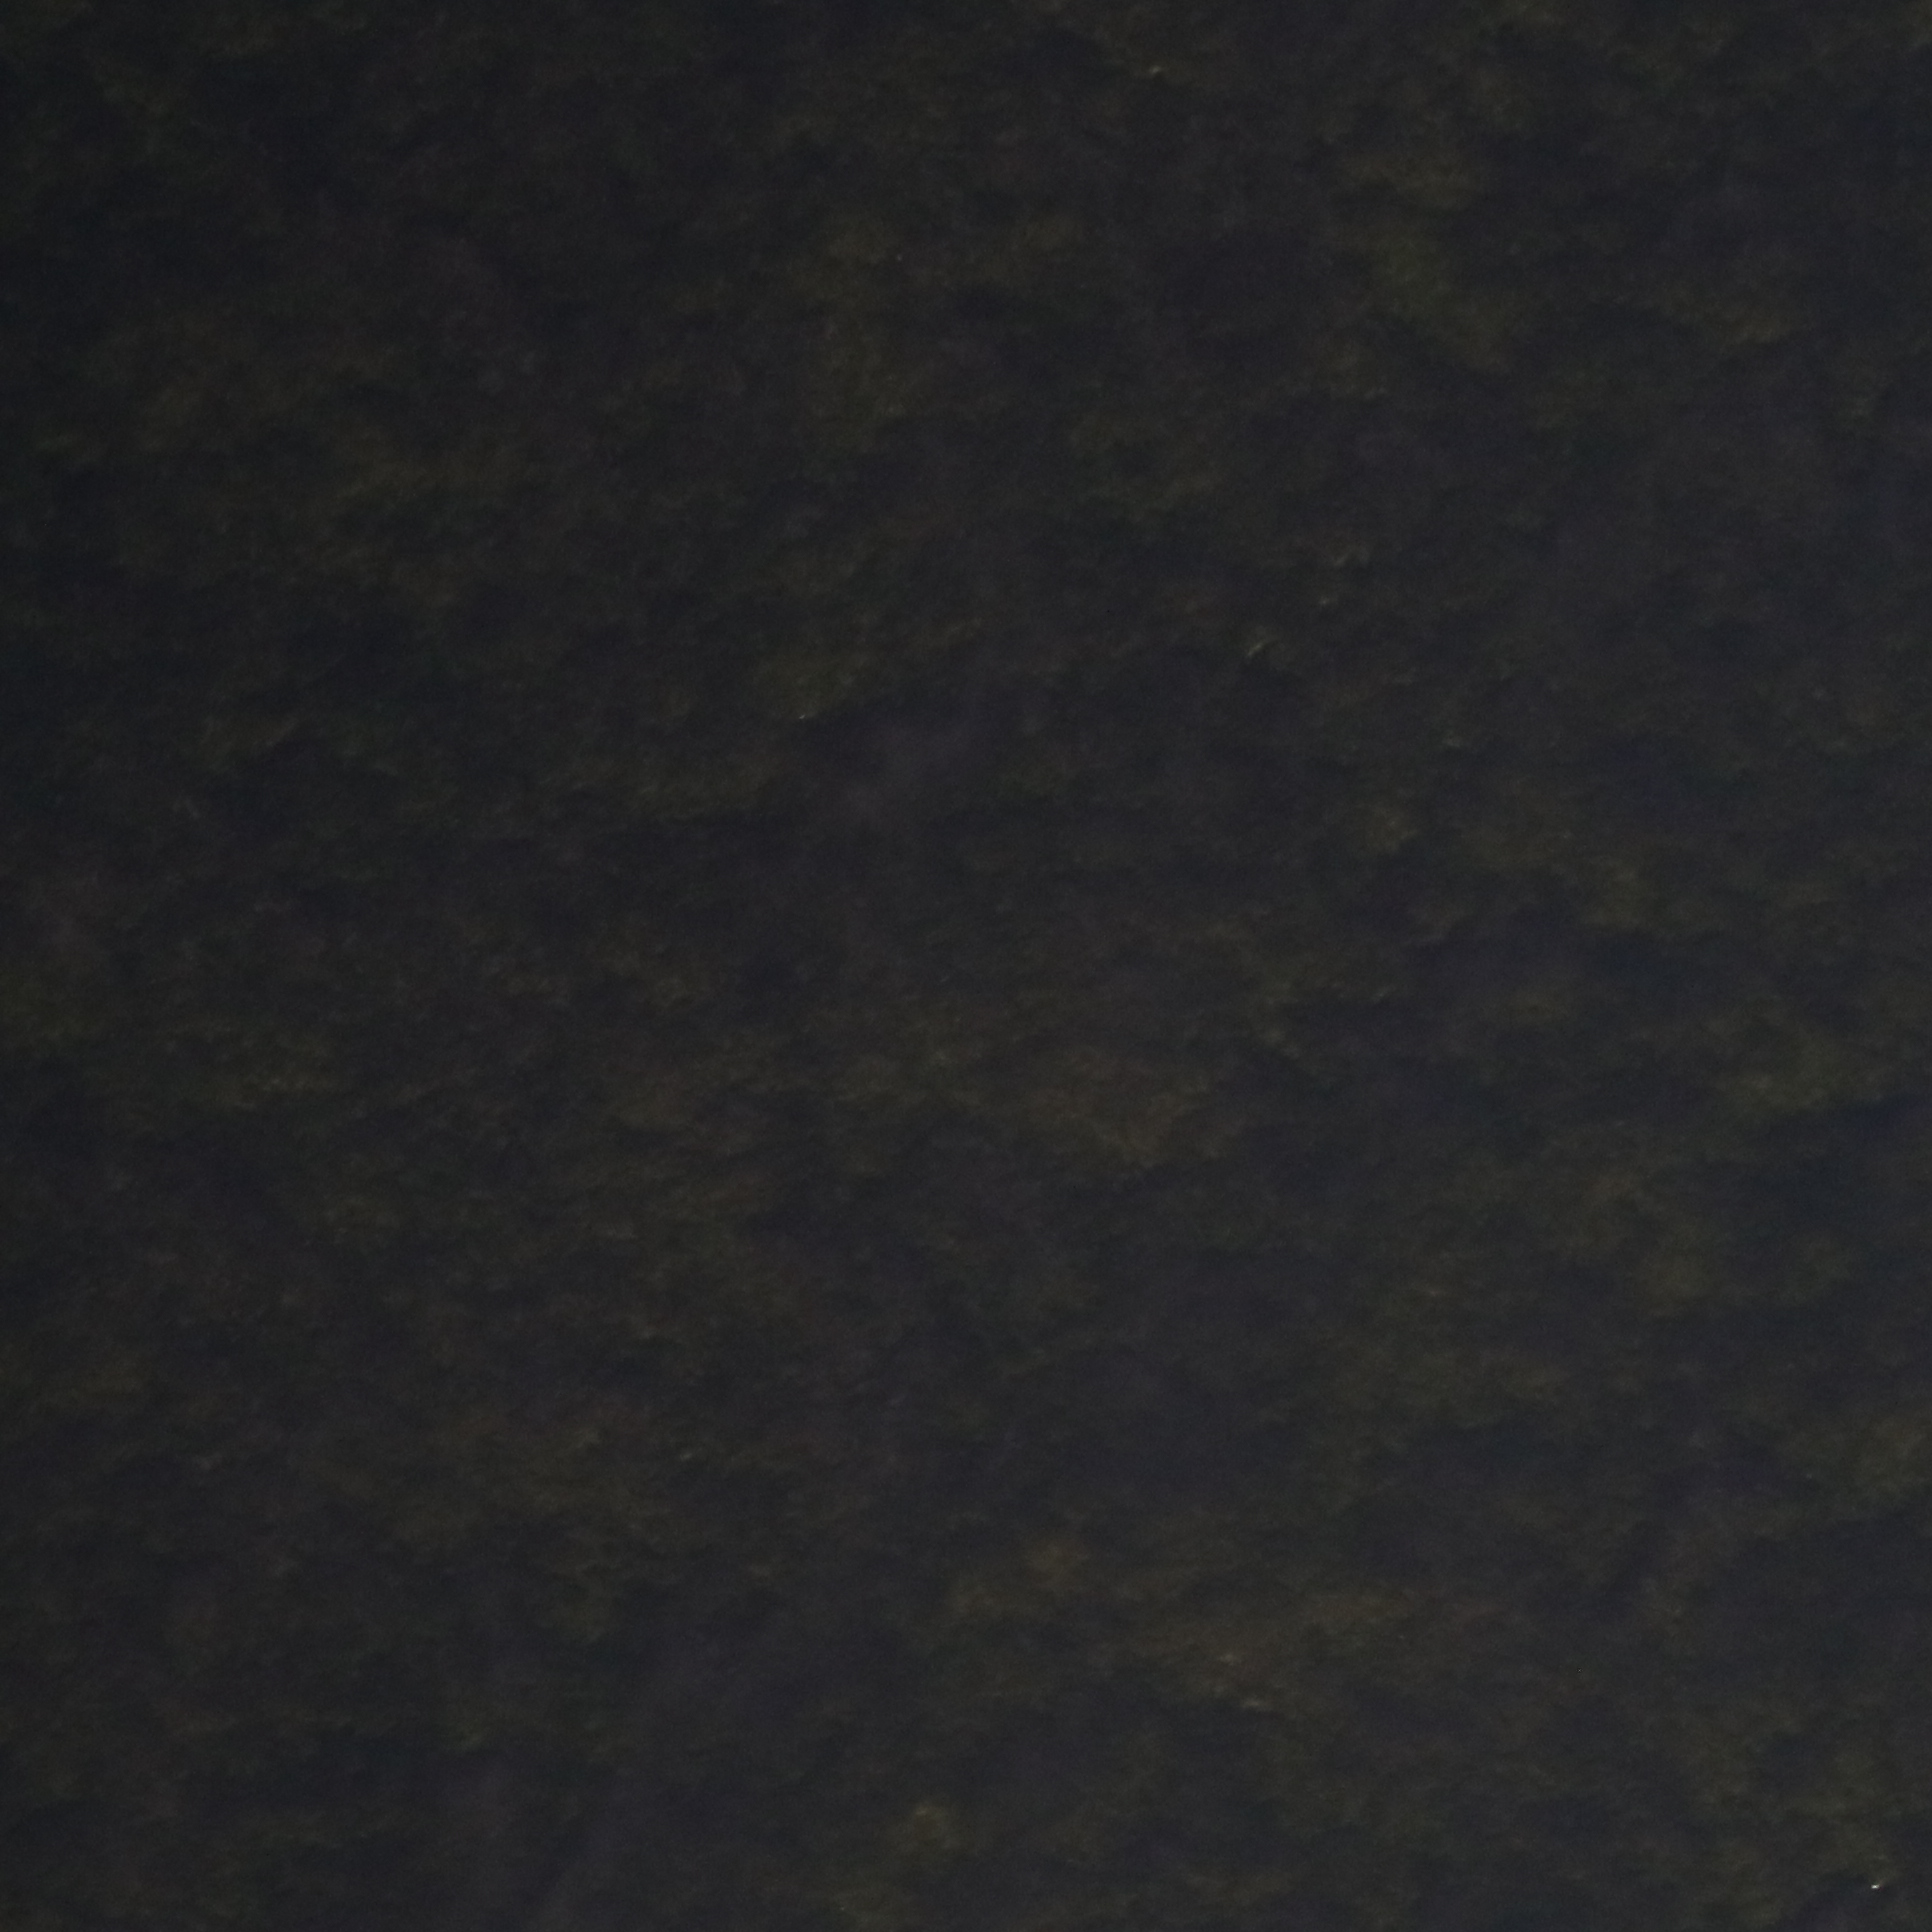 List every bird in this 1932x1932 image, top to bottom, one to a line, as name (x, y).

None